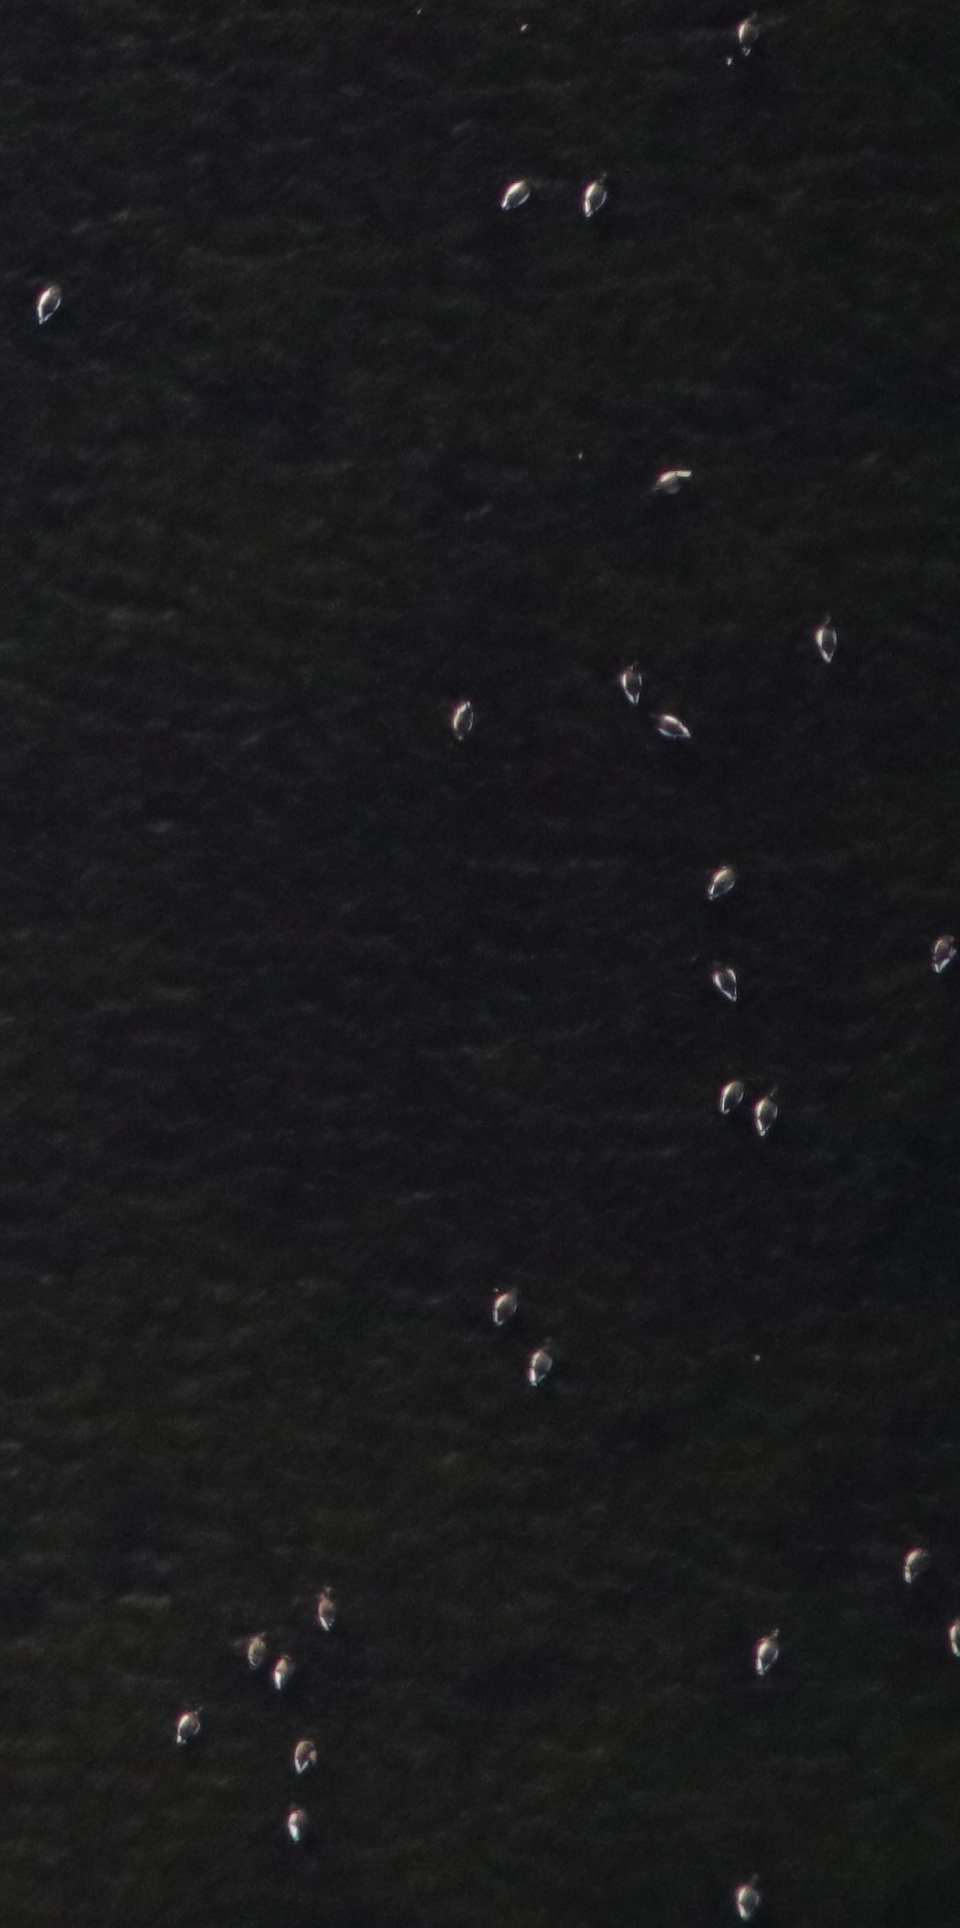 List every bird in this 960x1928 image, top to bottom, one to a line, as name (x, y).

brant (749, 34)
brant (520, 194)
brant (595, 195)
brant (49, 300)
brant (673, 478)
brant (827, 639)
brant (632, 681)
brant (462, 721)
brant (670, 726)
brant (721, 882)
brant (938, 953)
brant (726, 980)
brant (735, 1097)
brant (765, 1113)
brant (506, 1304)
brant (542, 1364)
brant (910, 1560)
brant (326, 1610)
other bird (252, 1643)
brant (767, 1652)
other bird (278, 1678)
brant (189, 1726)
brant (304, 1754)
brant (296, 1822)
brant (747, 1901)